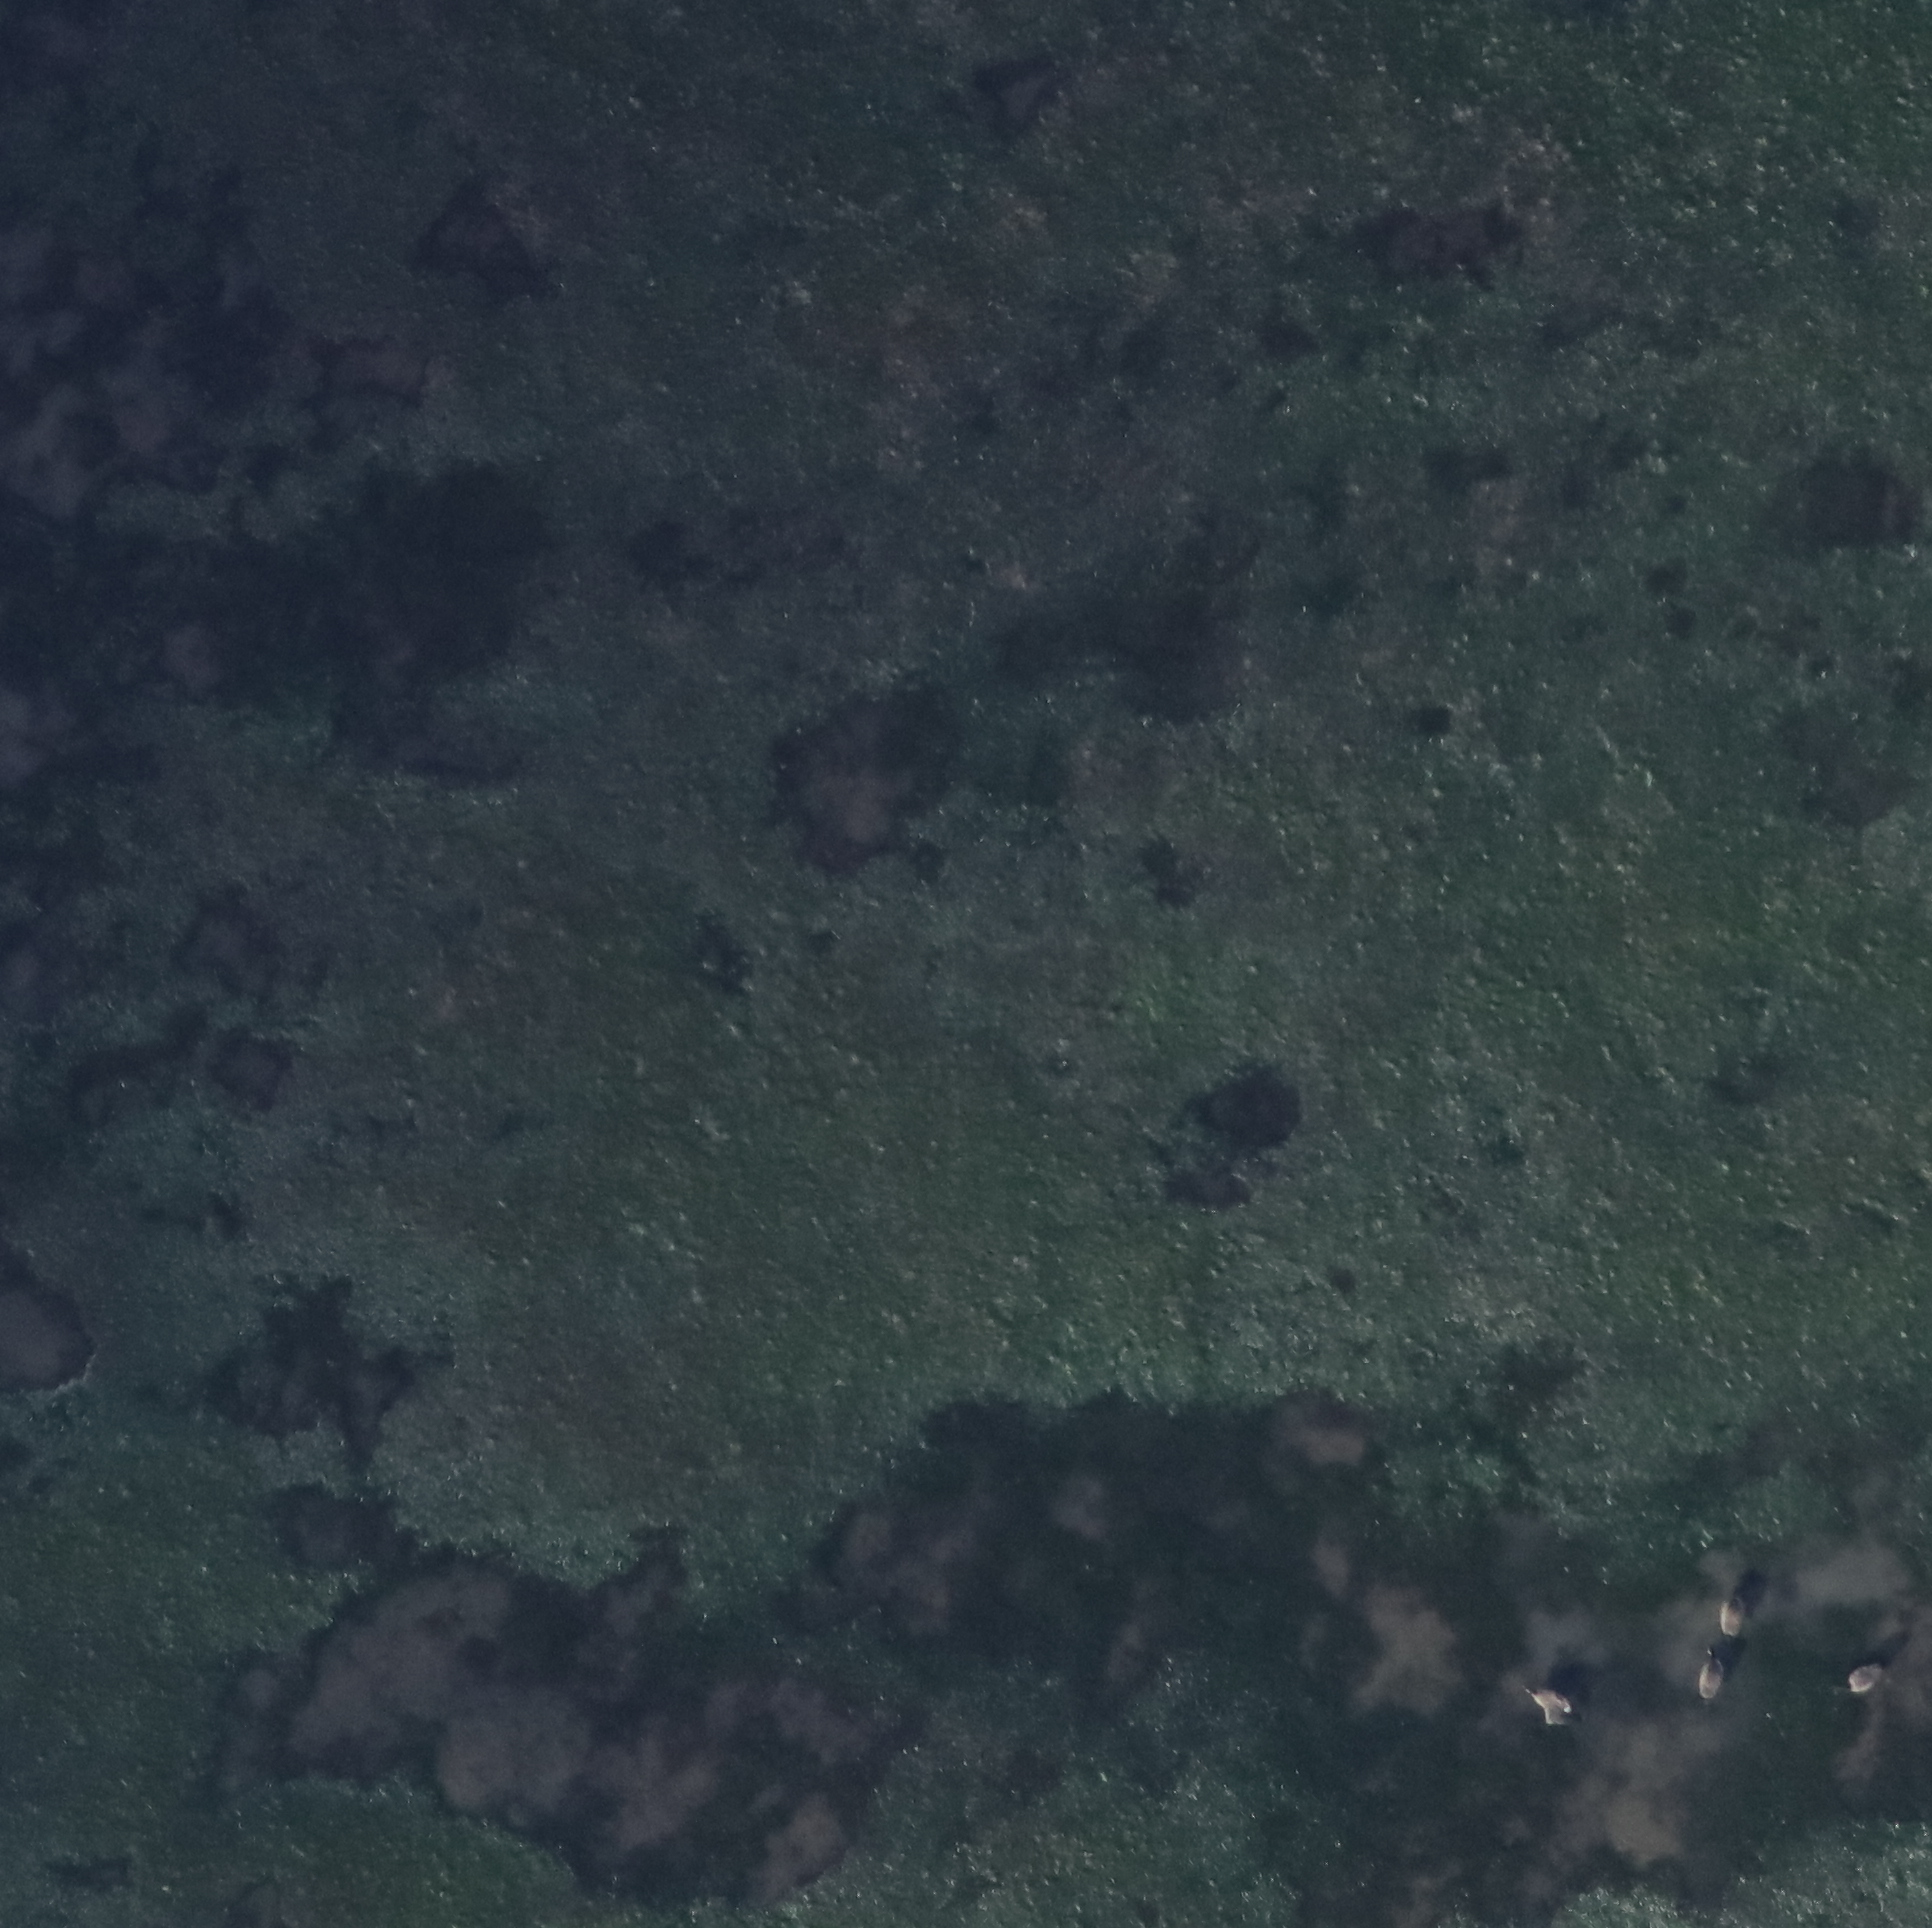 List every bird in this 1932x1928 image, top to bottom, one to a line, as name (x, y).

Canada goose (1730, 1615)
Canada goose (1866, 1678)
Canada goose (1711, 1679)
Canada goose (1549, 1703)